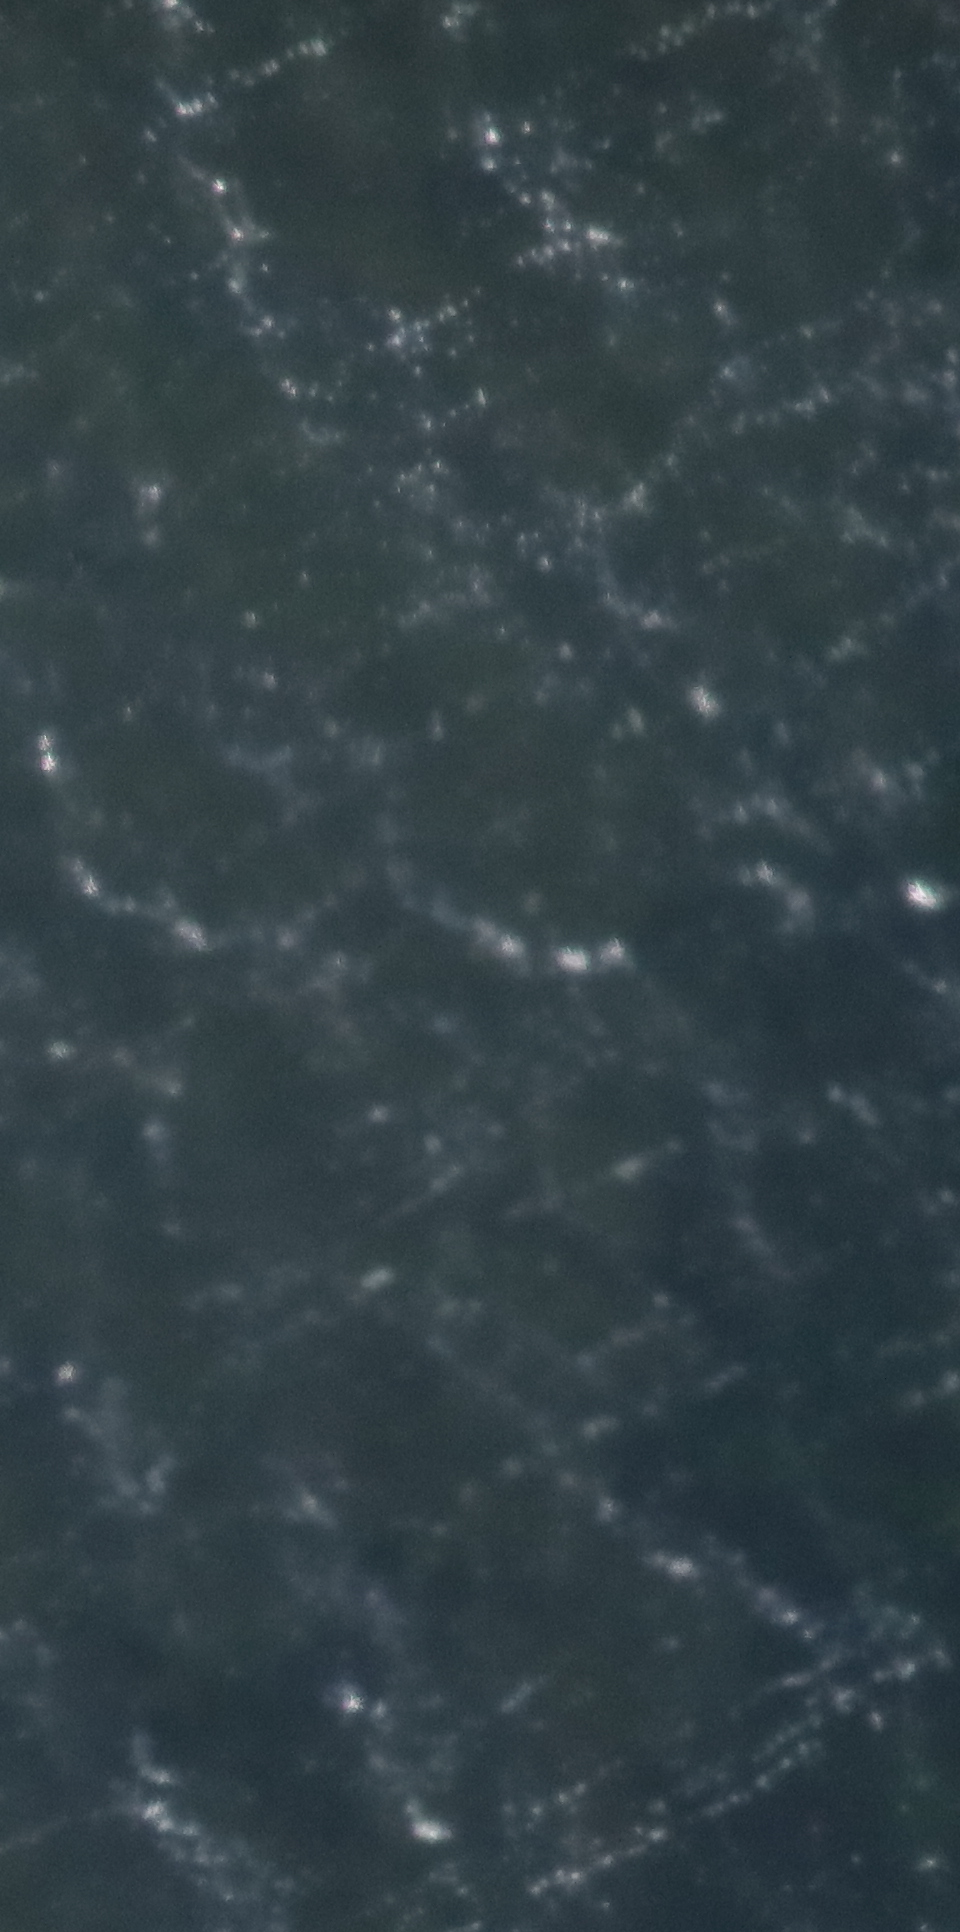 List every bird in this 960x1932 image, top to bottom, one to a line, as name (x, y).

None